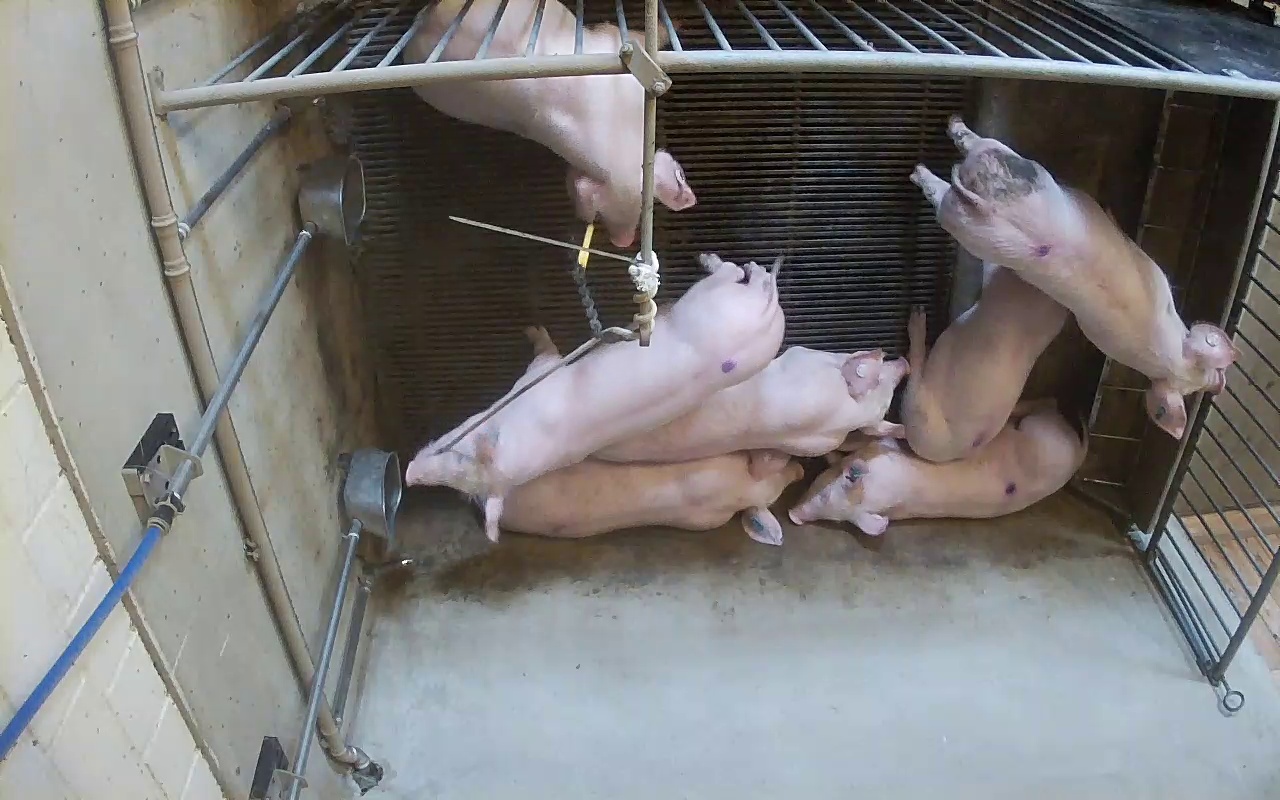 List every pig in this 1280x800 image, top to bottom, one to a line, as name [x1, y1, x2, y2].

pig [402, 0, 696, 248]
pig [904, 113, 1240, 442]
pig [405, 252, 788, 546]
pig [898, 260, 1071, 464]
pig [590, 343, 914, 463]
pig [783, 394, 1093, 539]
pig [499, 449, 807, 546]